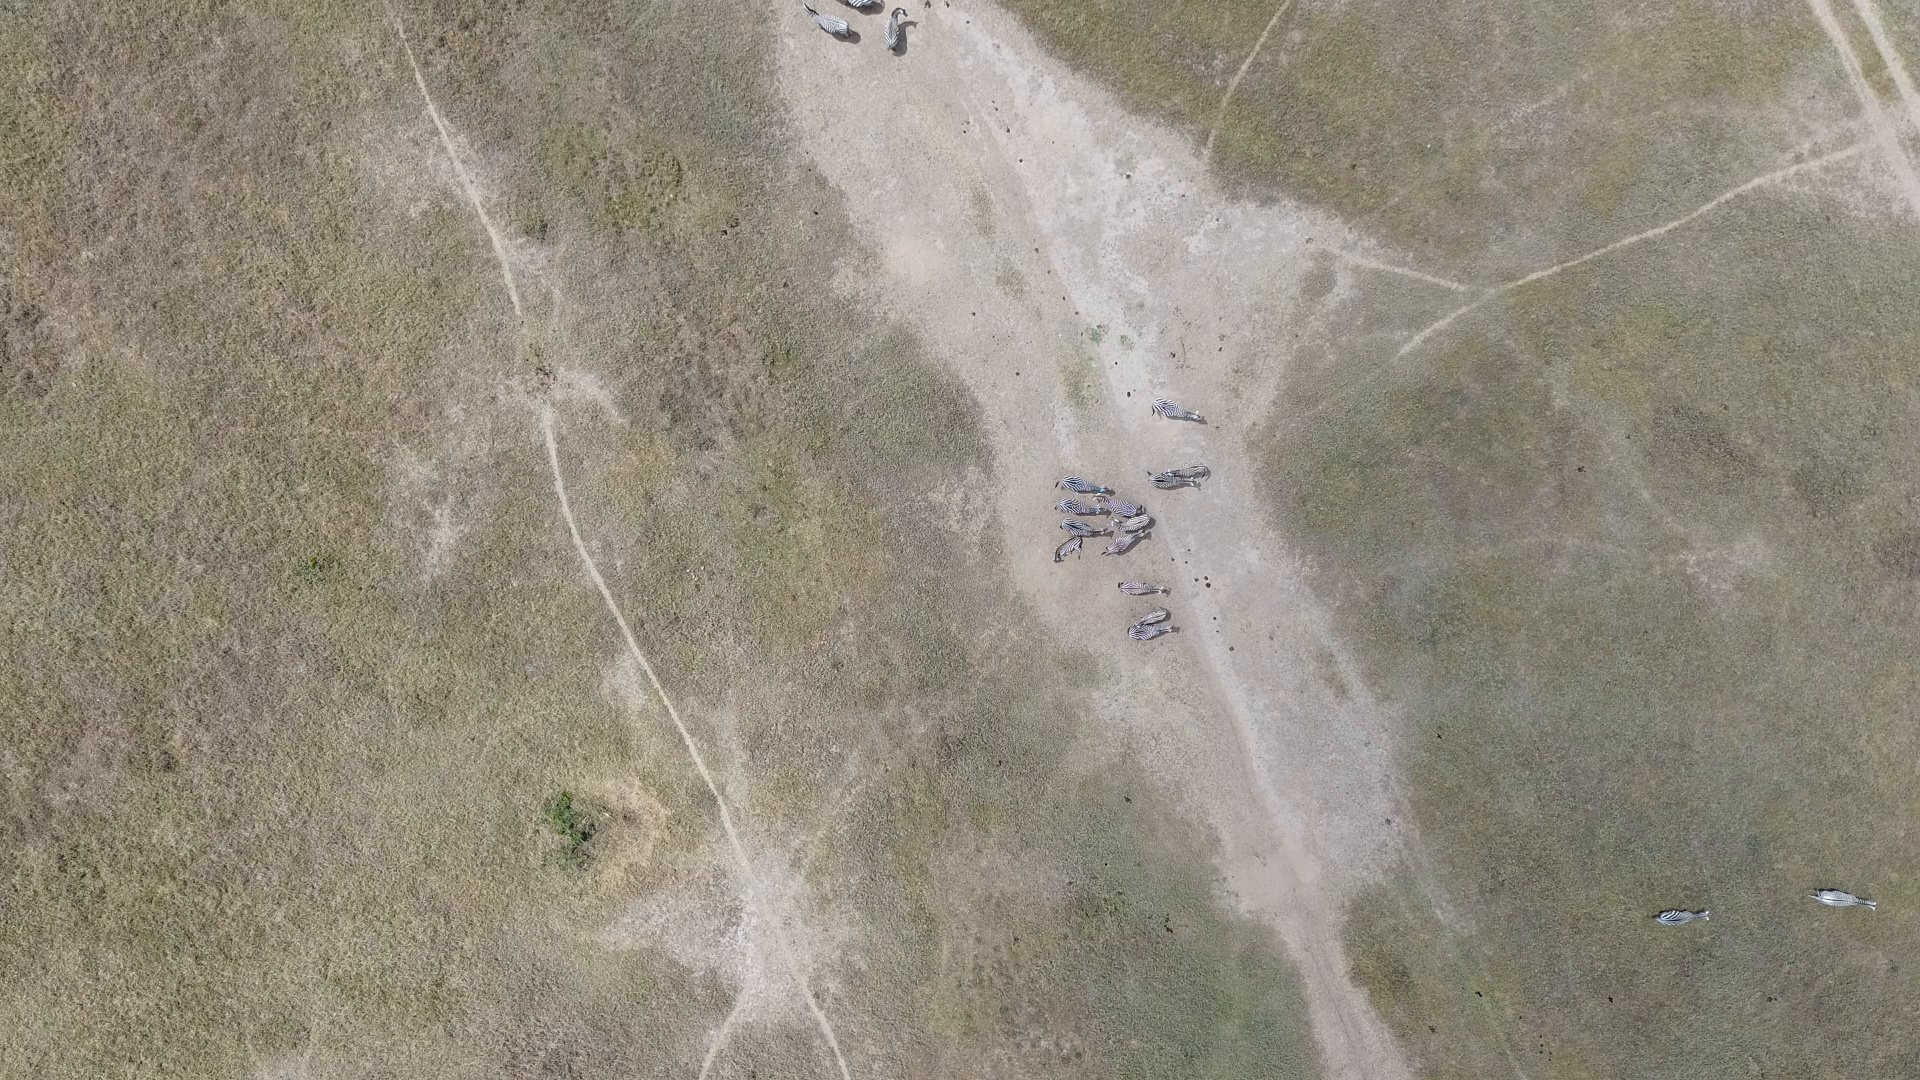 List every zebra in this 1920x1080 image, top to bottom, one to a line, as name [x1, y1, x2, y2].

zebra [841, 0, 880, 9]
zebra [807, 10, 853, 37]
zebra [885, 10, 906, 49]
zebra [1157, 401, 1199, 421]
zebra [1167, 463, 1210, 477]
zebra [1060, 474, 1111, 493]
zebra [1148, 475, 1189, 490]
zebra [1092, 494, 1145, 518]
zebra [1059, 498, 1106, 516]
zebra [1110, 515, 1151, 531]
zebra [1061, 519, 1104, 537]
zebra [1107, 531, 1142, 553]
zebra [1055, 540, 1080, 562]
zebra [1122, 581, 1159, 594]
zebra [1131, 606, 1169, 624]
zebra [1136, 624, 1176, 639]
zebra [1814, 890, 1875, 909]
zebra [1654, 911, 1708, 925]